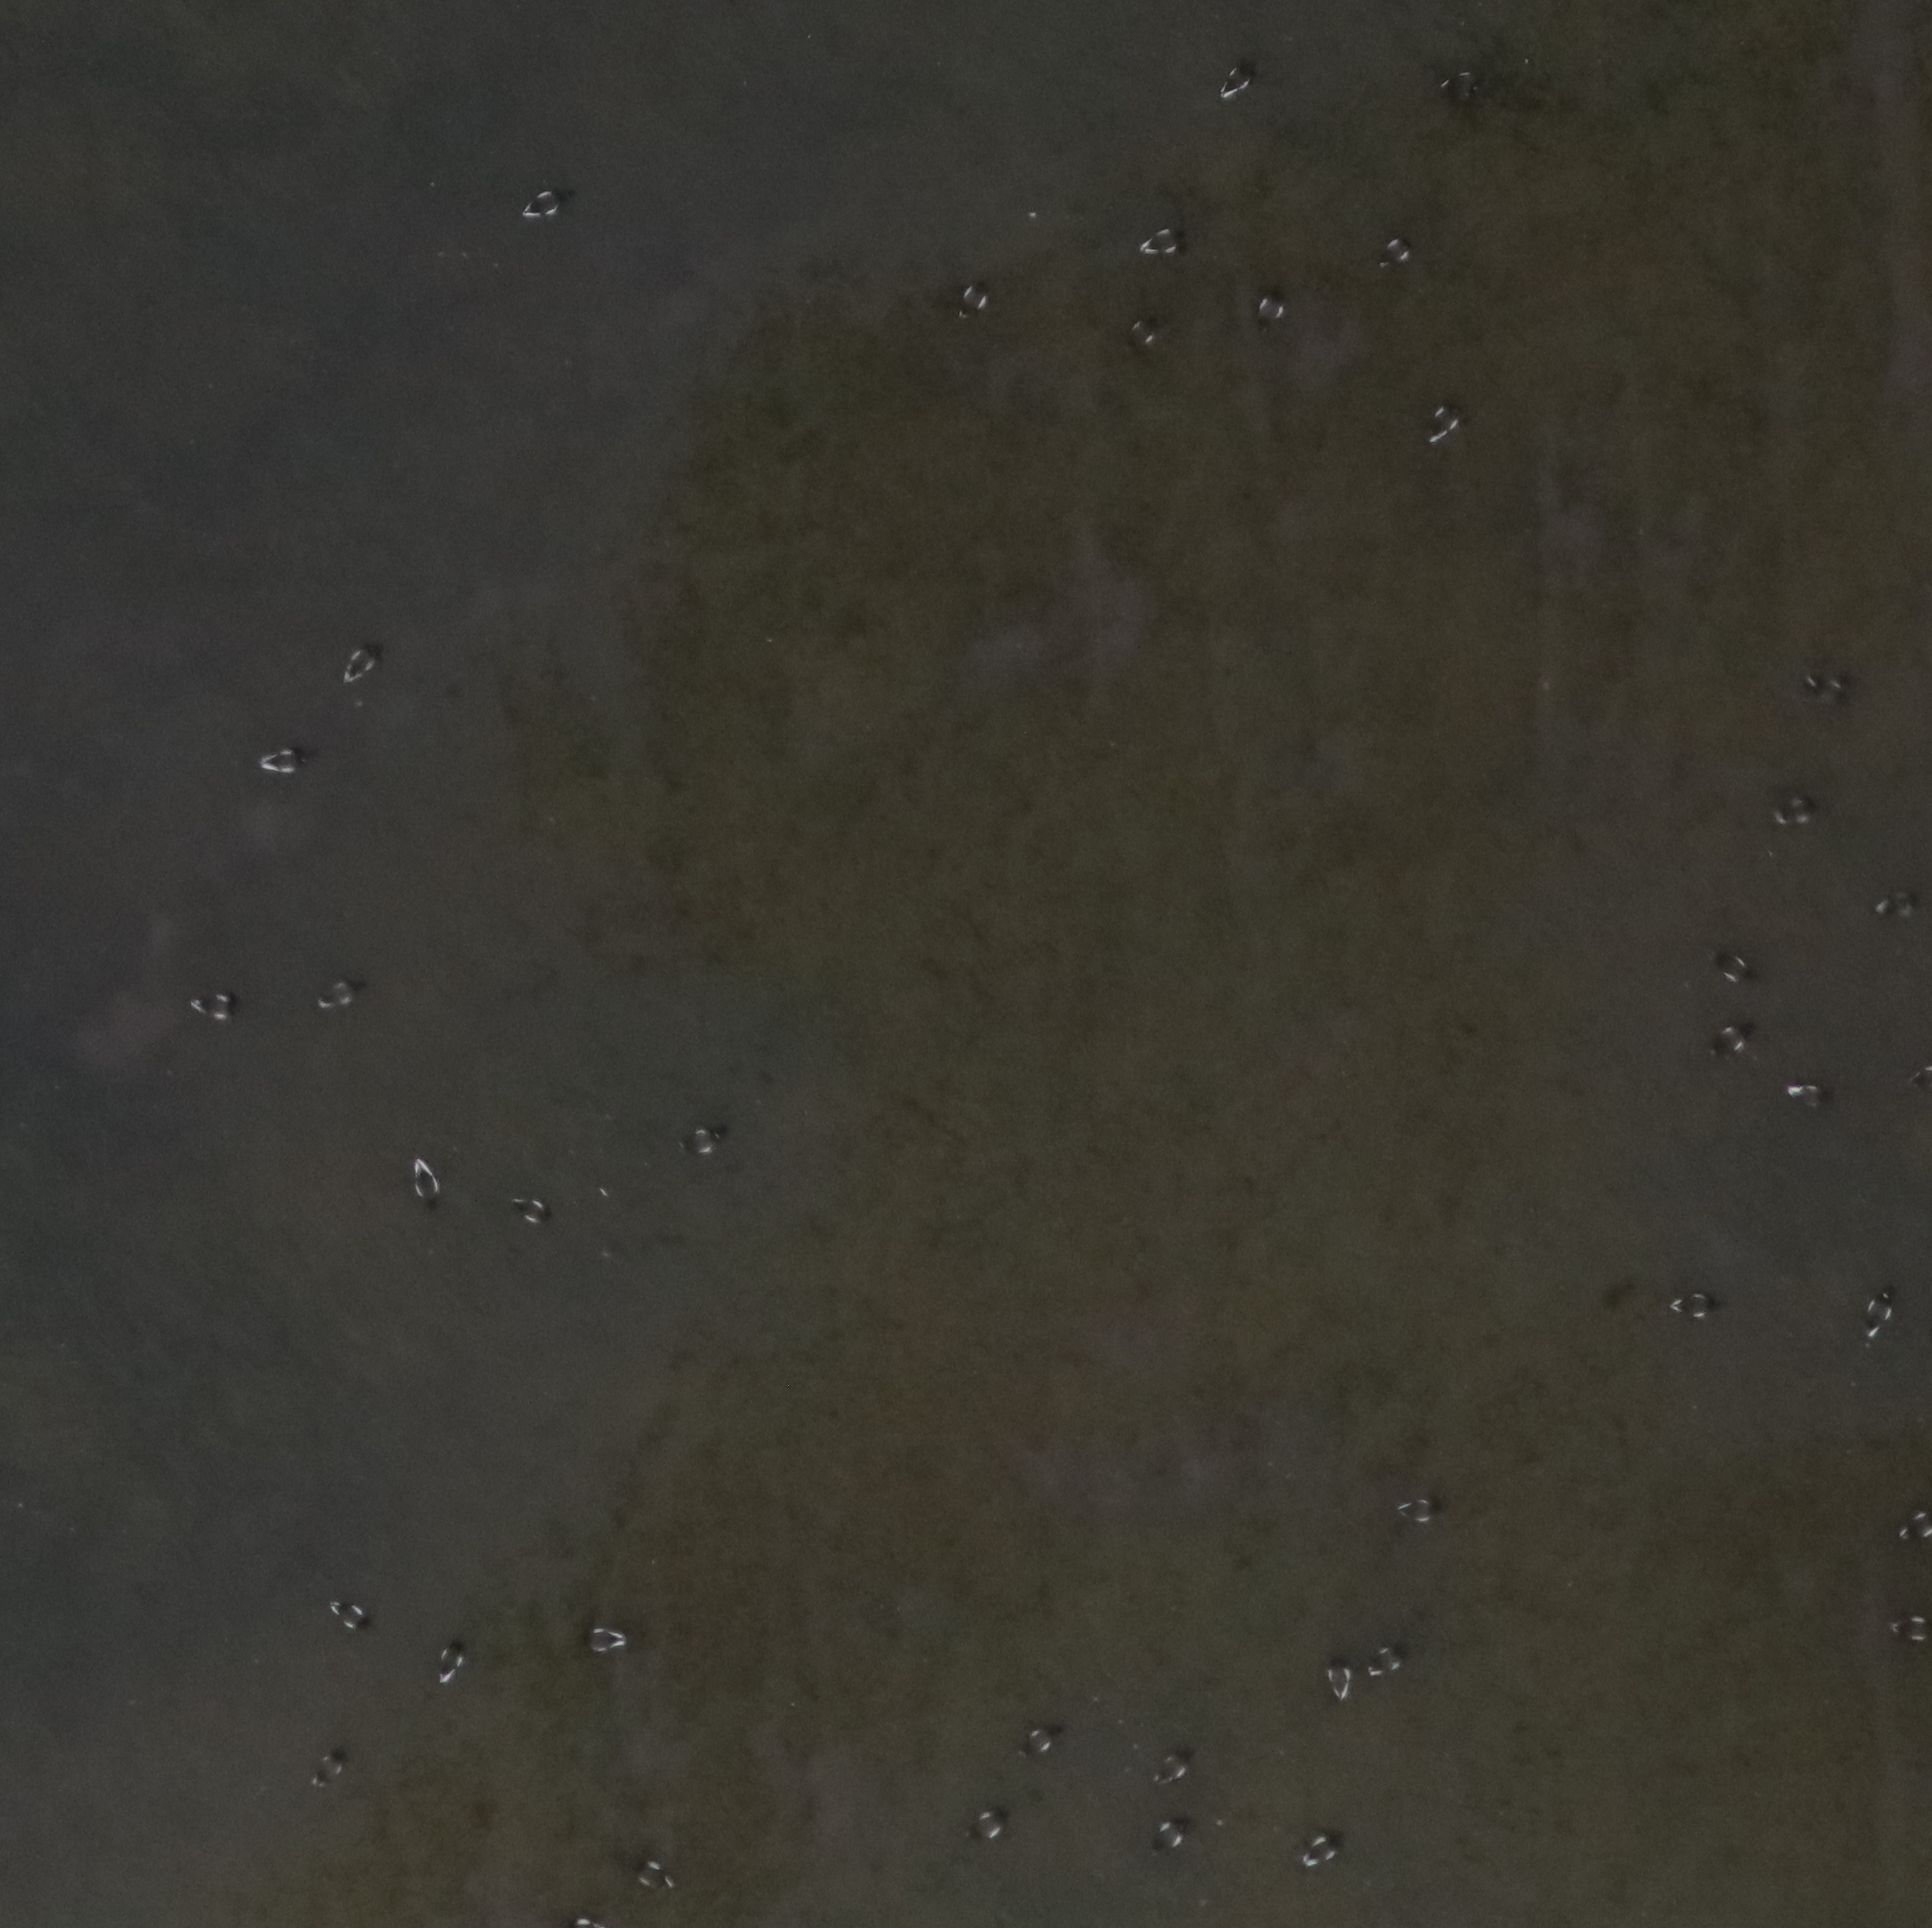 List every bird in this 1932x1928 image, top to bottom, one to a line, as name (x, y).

brant (1236, 81)
brant (1454, 87)
brant (543, 204)
brant (1162, 243)
brant (1409, 253)
brant (974, 299)
brant (1269, 309)
brant (1136, 333)
brant (1448, 427)
brant (361, 663)
brant (1836, 689)
brant (285, 760)
brant (1795, 812)
brant (1892, 915)
brant (1735, 968)
brant (337, 995)
brant (215, 1007)
brant (1734, 1039)
brant (1931, 1078)
brant (1811, 1090)
brant (703, 1139)
brant (425, 1185)
brant (531, 1210)
brant (1693, 1306)
brant (1880, 1314)
brant (1421, 1511)
brant (1922, 1525)
brant (350, 1615)
brant (1922, 1625)
brant (603, 1639)
brant (451, 1658)
brant (1378, 1663)
brant (1333, 1684)
brant (1039, 1736)
brant (331, 1768)
brant (1174, 1772)
brant (990, 1824)
brant (1172, 1834)
brant (1320, 1850)
brant (652, 1869)